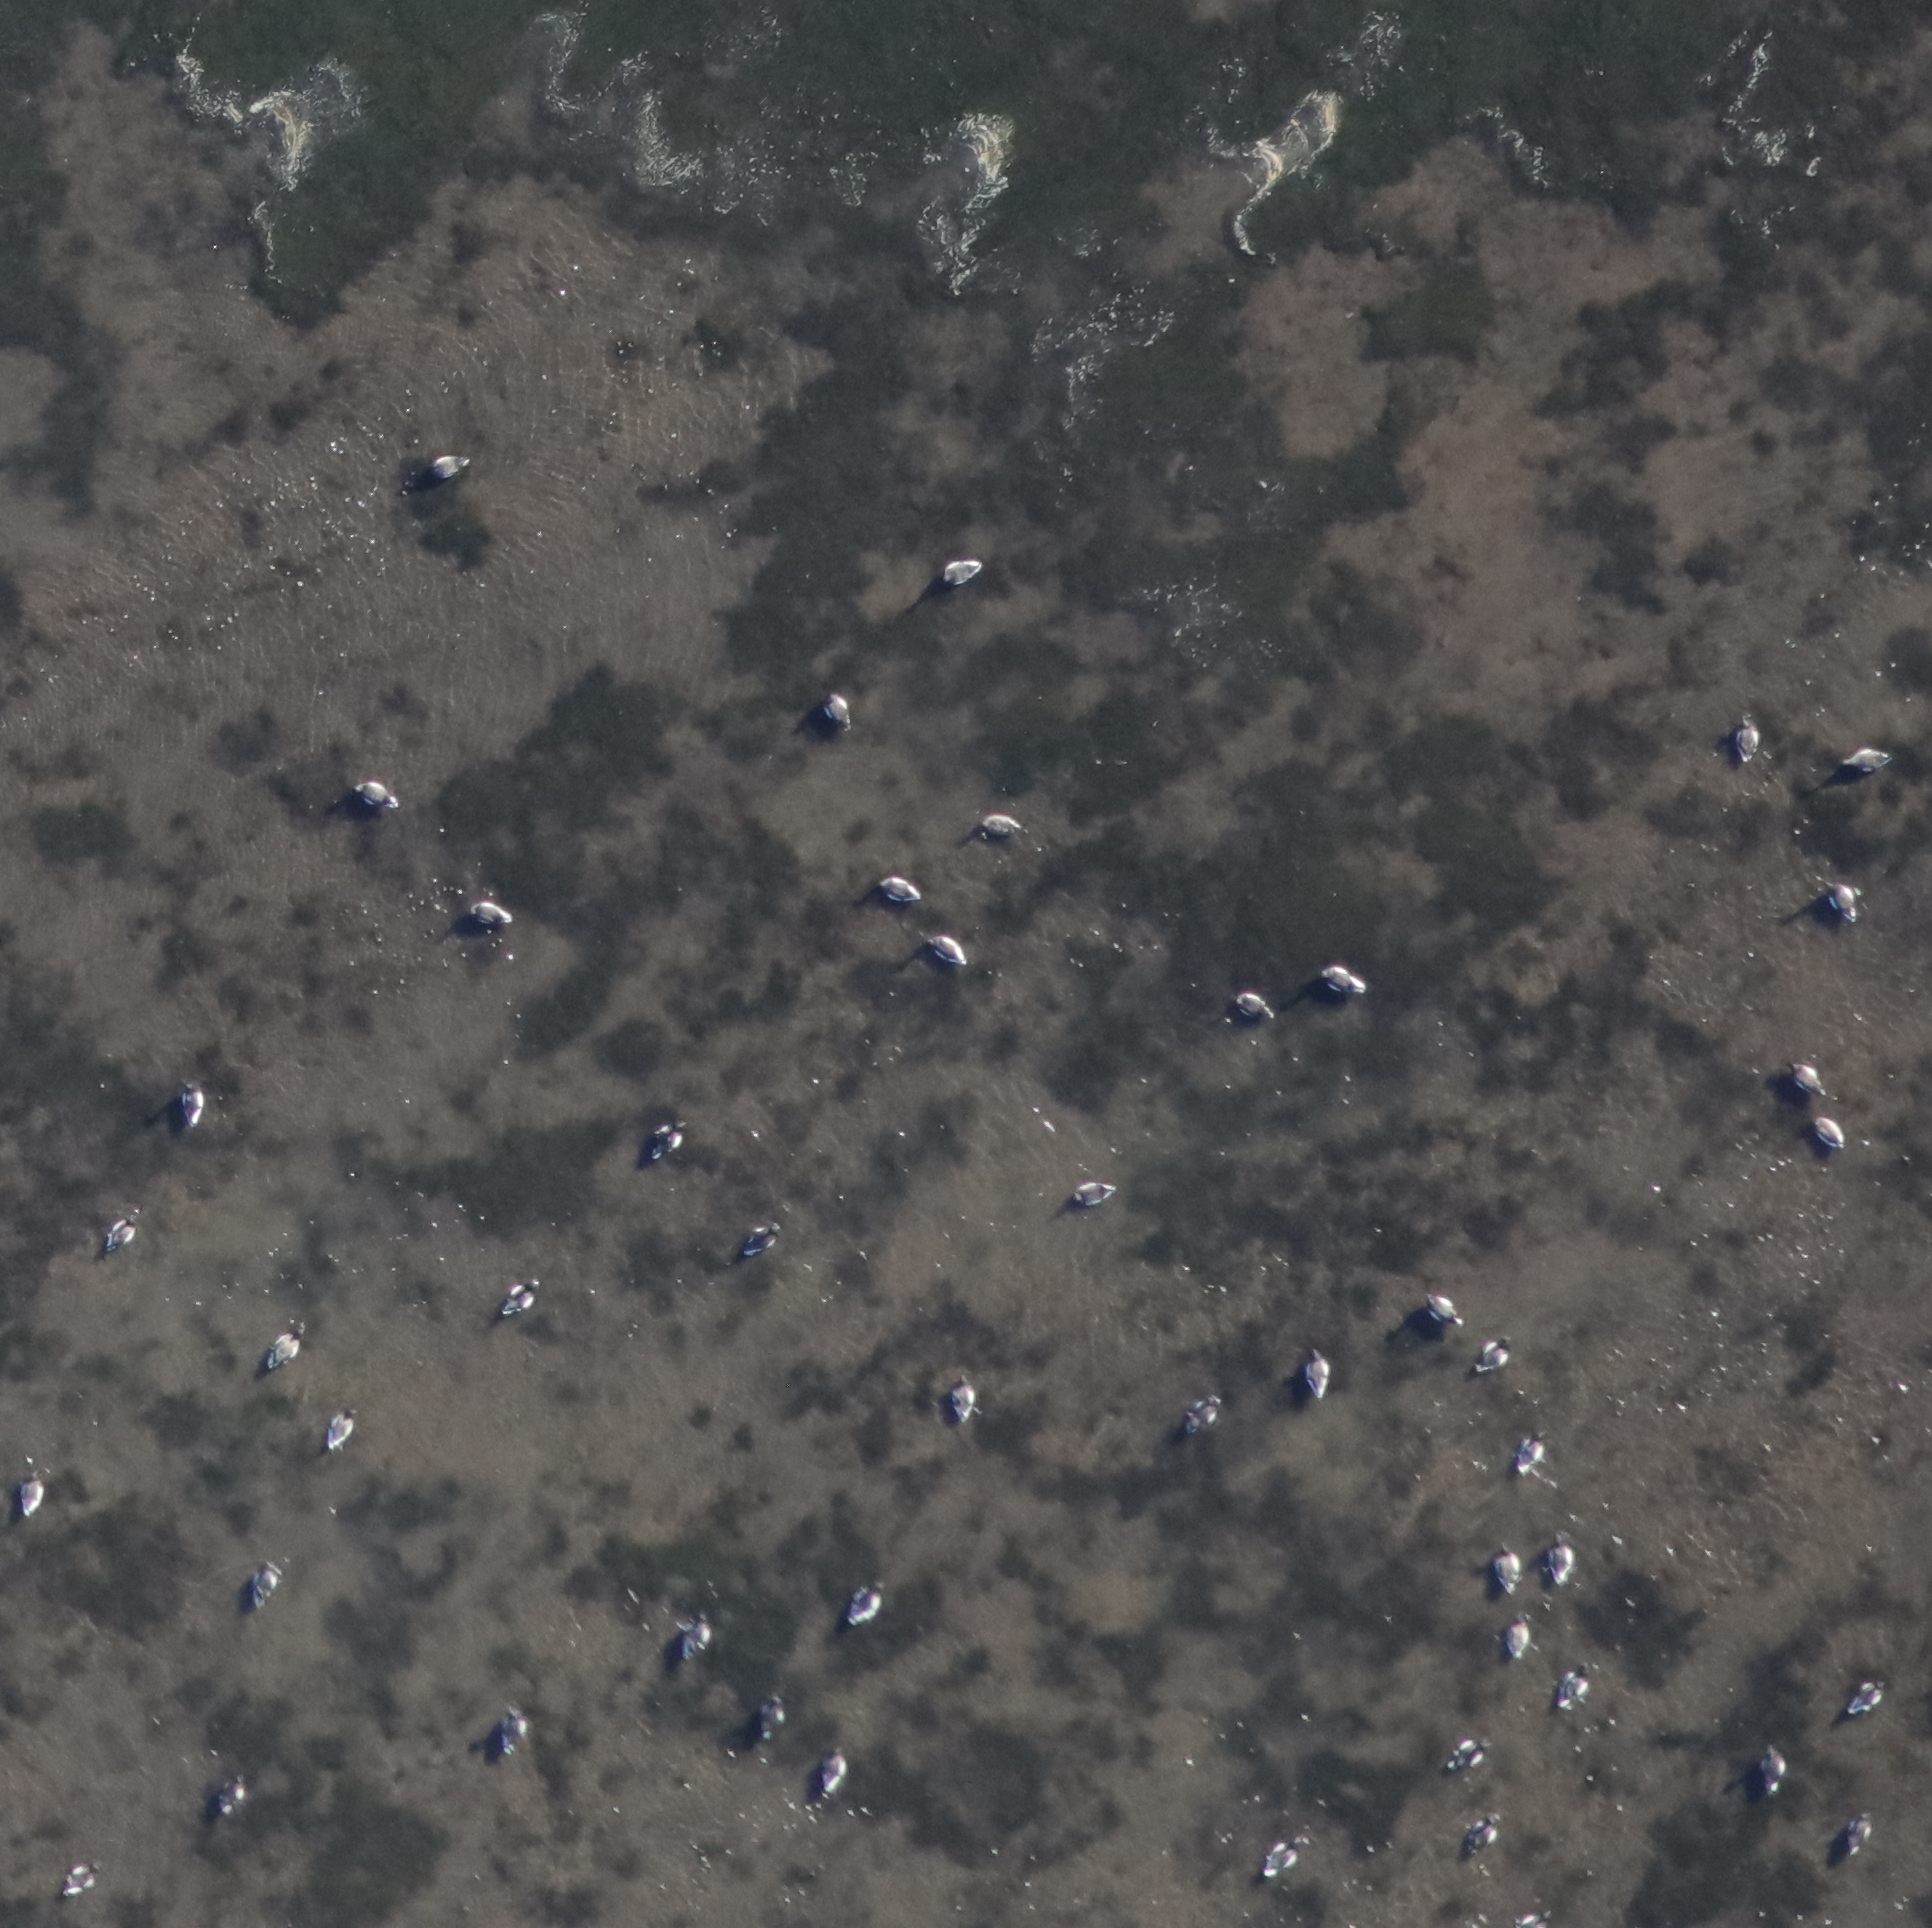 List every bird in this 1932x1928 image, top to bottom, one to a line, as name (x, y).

brant (448, 465)
brant (960, 571)
brant (837, 709)
brant (1747, 740)
brant (1867, 757)
brant (377, 795)
brant (1002, 825)
brant (899, 890)
brant (1843, 898)
brant (490, 913)
brant (947, 949)
brant (1339, 981)
brant (1253, 1005)
brant (1806, 1076)
brant (193, 1103)
brant (1826, 1129)
brant (668, 1139)
brant (1095, 1194)
brant (123, 1235)
brant (759, 1241)
brant (521, 1299)
brant (1442, 1308)
brant (285, 1349)
brant (1493, 1358)
brant (1317, 1373)
brant (961, 1398)
brant (1202, 1417)
brant (341, 1428)
brant (1530, 1448)
brant (30, 1494)
brant (1560, 1560)
brant (1507, 1568)
brant (262, 1579)
brant (865, 1603)
brant (697, 1638)
brant (1517, 1640)
brant (1572, 1688)
brant (1866, 1697)
brant (777, 1717)
brant (514, 1731)
brant (1470, 1754)
brant (1773, 1768)
brant (834, 1772)
brant (231, 1795)
brant (1484, 1833)
brant (1857, 1833)
brant (1280, 1858)
brant (79, 1880)